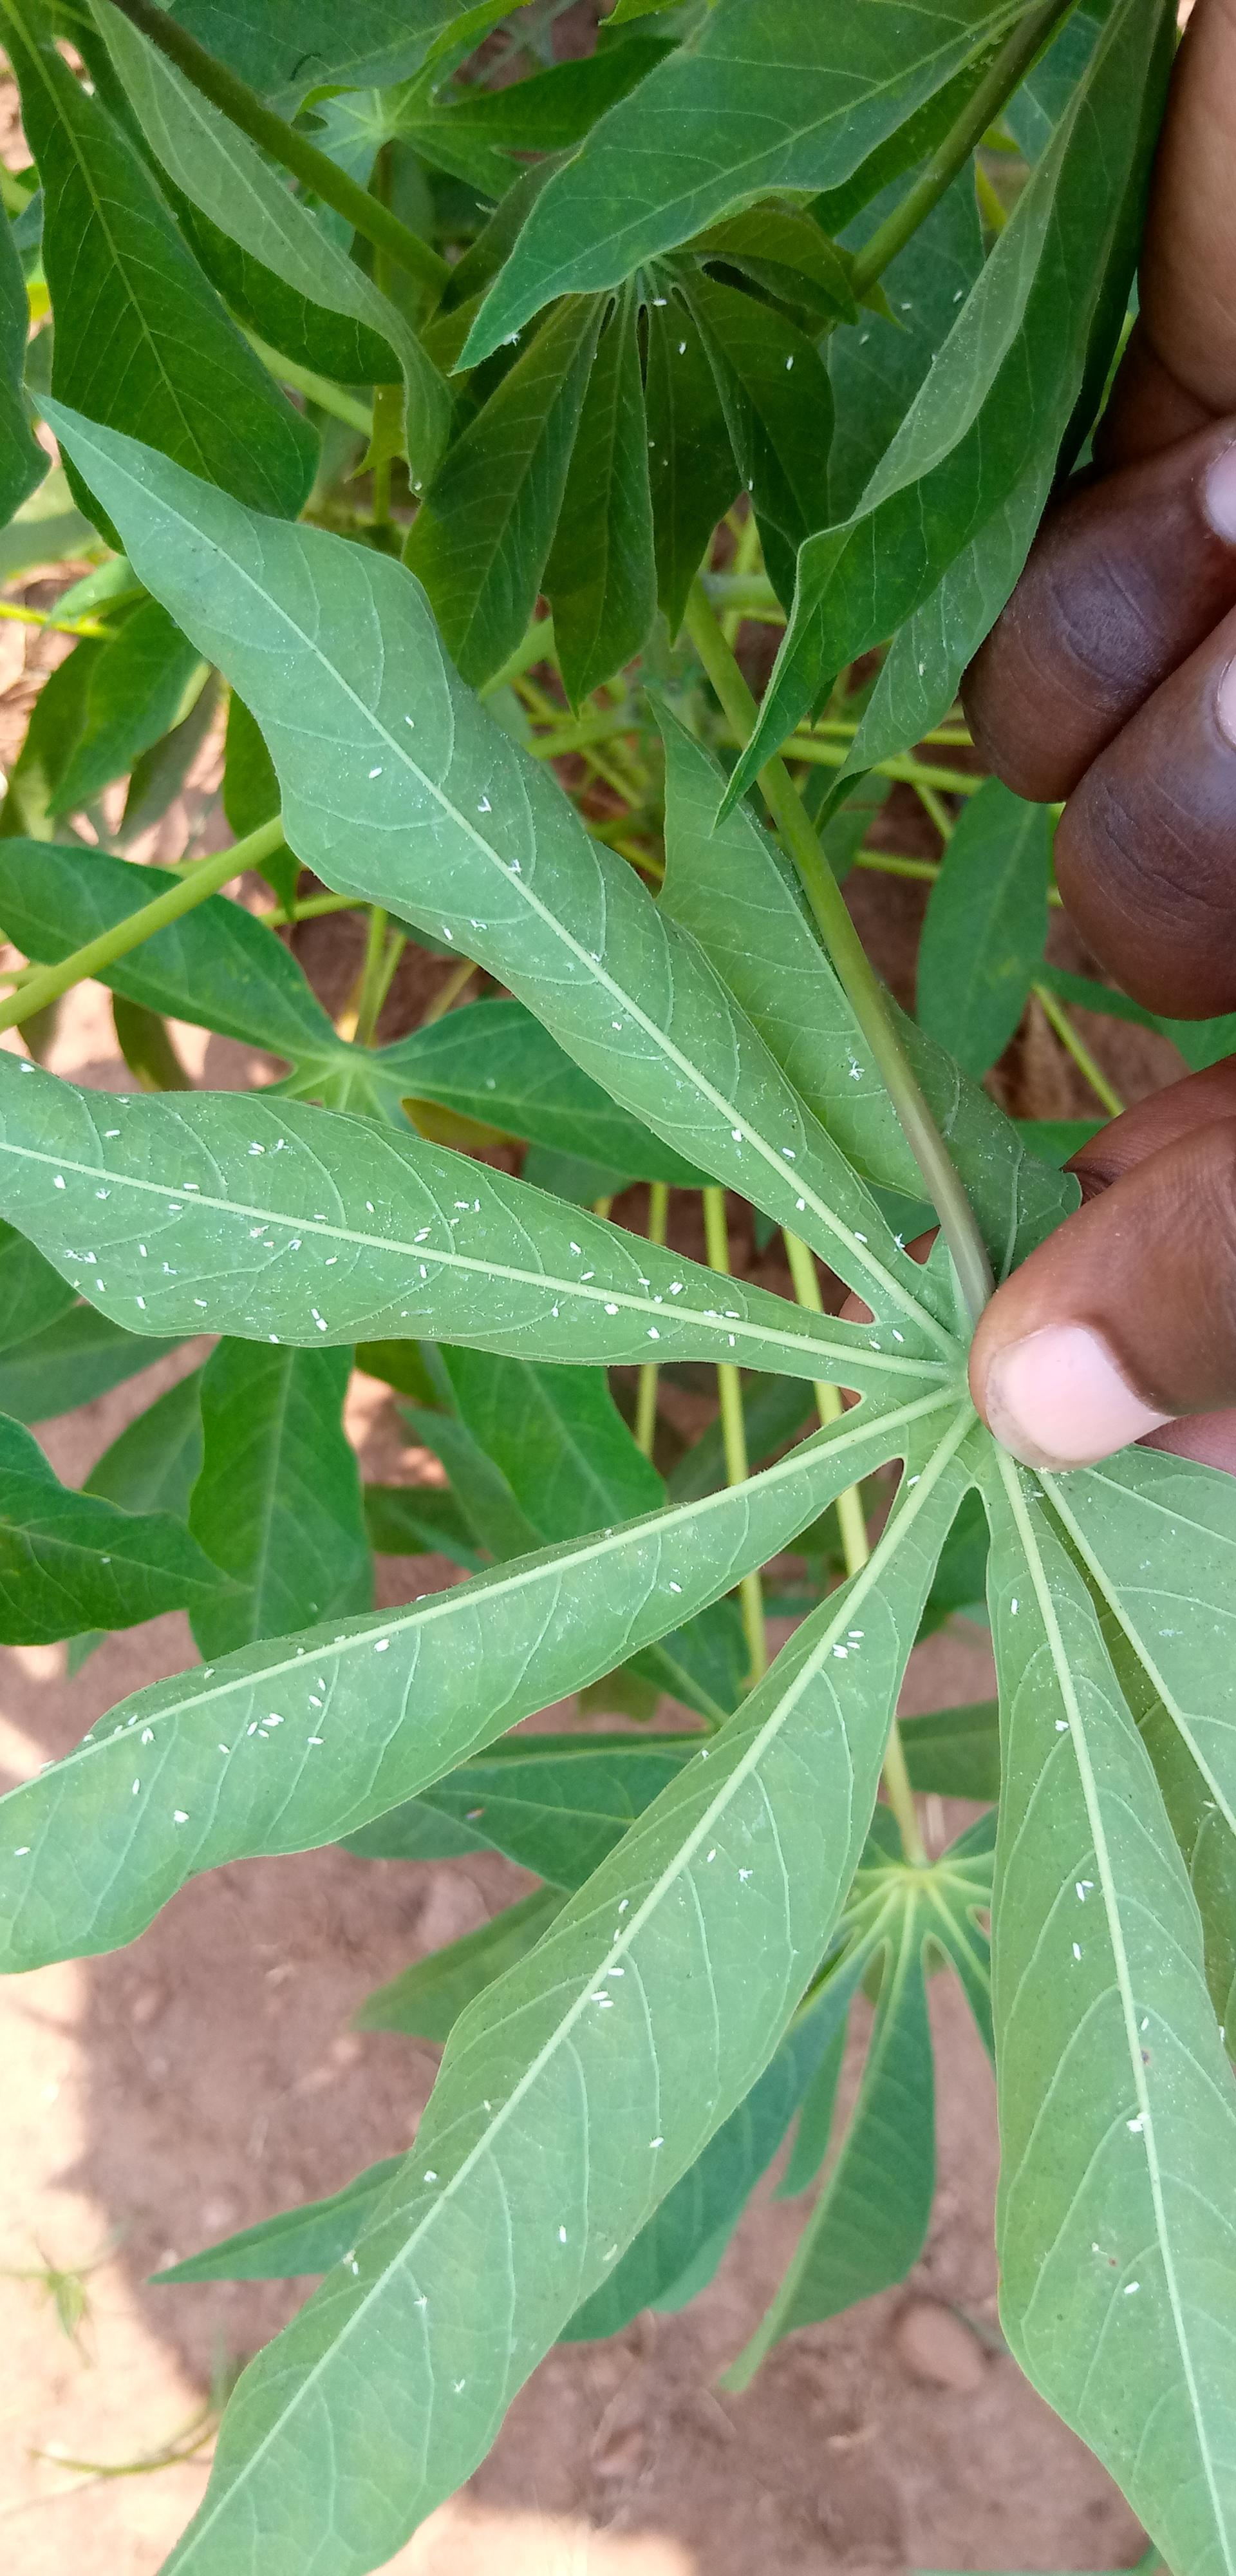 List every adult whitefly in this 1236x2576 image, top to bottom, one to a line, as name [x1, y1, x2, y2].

whitefly [950, 287, 965, 305]
whitefly [650, 295, 673, 309]
whitefly [896, 301, 918, 314]
whitefly [853, 331, 873, 347]
whitefly [503, 332, 522, 348]
whitefly [675, 337, 689, 357]
whitefly [782, 354, 798, 372]
whitefly [646, 440, 657, 450]
whitefly [745, 476, 757, 494]
whitefly [412, 478, 426, 494]
whitefly [403, 714, 416, 730]
whitefly [366, 766, 386, 781]
whitefly [474, 791, 495, 815]
whitefly [504, 857, 523, 875]
whitefly [468, 916, 490, 933]
whitefly [442, 925, 455, 942]
whitefly [16, 1059, 37, 1075]
whitefly [847, 1059, 868, 1083]
whitefly [111, 1092, 130, 1108]
whitefly [729, 1126, 745, 1143]
whitefly [101, 1127, 123, 1141]
whitefly [274, 1135, 287, 1152]
whitefly [248, 1140, 265, 1154]
whitefly [779, 1146, 798, 1161]
whitefly [247, 1148, 262, 1157]
whitefly [50, 1171, 70, 1190]
whitefly [180, 1179, 200, 1193]
whitefly [93, 1186, 116, 1202]
whitefly [471, 1195, 484, 1214]
whitefly [793, 1195, 808, 1214]
whitefly [363, 1197, 378, 1217]
whitefly [451, 1198, 472, 1212]
whitefly [164, 1200, 185, 1215]
whitefly [310, 1211, 331, 1224]
whitefly [245, 1222, 269, 1240]
whitefly [416, 1224, 434, 1234]
whitefly [851, 1228, 870, 1245]
whitefly [413, 1232, 431, 1244]
whitefly [891, 1232, 906, 1251]
whitefly [286, 1236, 303, 1254]
whitefly [566, 1238, 588, 1257]
whitefly [136, 1240, 151, 1260]
whitefly [82, 1249, 101, 1267]
whitefly [323, 1254, 341, 1268]
whitefly [417, 1261, 429, 1281]
whitefly [577, 1269, 599, 1283]
whitefly [635, 1275, 651, 1289]
whitefly [95, 1276, 109, 1294]
whitefly [669, 1280, 679, 1291]
whitefly [672, 1282, 682, 1297]
whitefly [651, 1293, 664, 1305]
whitefly [133, 1293, 150, 1311]
whitefly [191, 1295, 209, 1311]
whitefly [602, 1300, 621, 1317]
whitefly [548, 1302, 562, 1322]
whitefly [307, 1304, 323, 1320]
whitefly [700, 1306, 721, 1320]
whitefly [722, 1307, 742, 1320]
whitefly [313, 1317, 330, 1333]
whitefly [642, 1325, 663, 1341]
whitefly [890, 1326, 906, 1345]
whitefly [267, 1331, 282, 1347]
whitefly [726, 1332, 738, 1350]
whitefly [865, 1336, 885, 1352]
whitefly [905, 1472, 921, 1488]
whitefly [1031, 1487, 1044, 1501]
whitefly [602, 1527, 615, 1537]
whitefly [668, 1580, 684, 1594]
whitefly [415, 1593, 428, 1602]
whitefly [1007, 1596, 1021, 1617]
whitefly [845, 1629, 867, 1639]
whitefly [375, 1638, 391, 1649]
whitefly [846, 1639, 862, 1651]
whitefly [376, 1643, 389, 1654]
whitefly [831, 1643, 848, 1651]
whitefly [296, 1645, 308, 1656]
whitefly [832, 1650, 847, 1660]
whitefly [201, 1667, 216, 1680]
whitefly [317, 1676, 329, 1692]
whitefly [308, 1693, 324, 1709]
whitefly [268, 1710, 286, 1723]
whitefly [127, 1714, 138, 1726]
whitefly [260, 1718, 280, 1726]
whitefly [1053, 1718, 1070, 1729]
whitefly [246, 1720, 259, 1738]
whitefly [112, 1722, 124, 1734]
whitefly [1054, 1725, 1065, 1732]
whitefly [146, 1726, 157, 1741]
whitefly [256, 1727, 270, 1739]
whitefly [140, 1729, 148, 1746]
whitefly [82, 1732, 96, 1743]
whitefly [305, 1733, 327, 1745]
whitefly [217, 1741, 232, 1755]
whitefly [700, 1748, 711, 1758]
whitefly [39, 1758, 56, 1772]
whitefly [130, 1776, 143, 1795]
whitefly [1201, 1799, 1219, 1810]
whitefly [173, 1809, 189, 1820]
whitefly [173, 1814, 187, 1824]
whitefly [10, 1844, 33, 1857]
whitefly [706, 1847, 716, 1863]
whitefly [736, 1863, 755, 1884]
whitefly [1080, 1879, 1095, 1889]
whitefly [1075, 1880, 1086, 1902]
whitefly [616, 1897, 630, 1915]
whitefly [612, 1927, 623, 1942]
whitefly [1072, 1940, 1083, 1962]
whitefly [606, 1965, 626, 1978]
whitefly [588, 1988, 610, 2000]
whitefly [597, 2000, 616, 2009]
whitefly [1138, 2013, 1152, 2033]
whitefly [1217, 2023, 1227, 2044]
whitefly [482, 2098, 493, 2112]
whitefly [1137, 2109, 1152, 2122]
whitefly [1124, 2117, 1143, 2126]
whitefly [1127, 2124, 1144, 2134]
whitefly [648, 2133, 667, 2150]
whitefly [426, 2169, 438, 2179]
whitefly [423, 2173, 431, 2183]
whitefly [556, 2222, 568, 2244]
whitefly [351, 2260, 360, 2276]
whitefly [1121, 2279, 1141, 2297]
whitefly [451, 2378, 466, 2393]